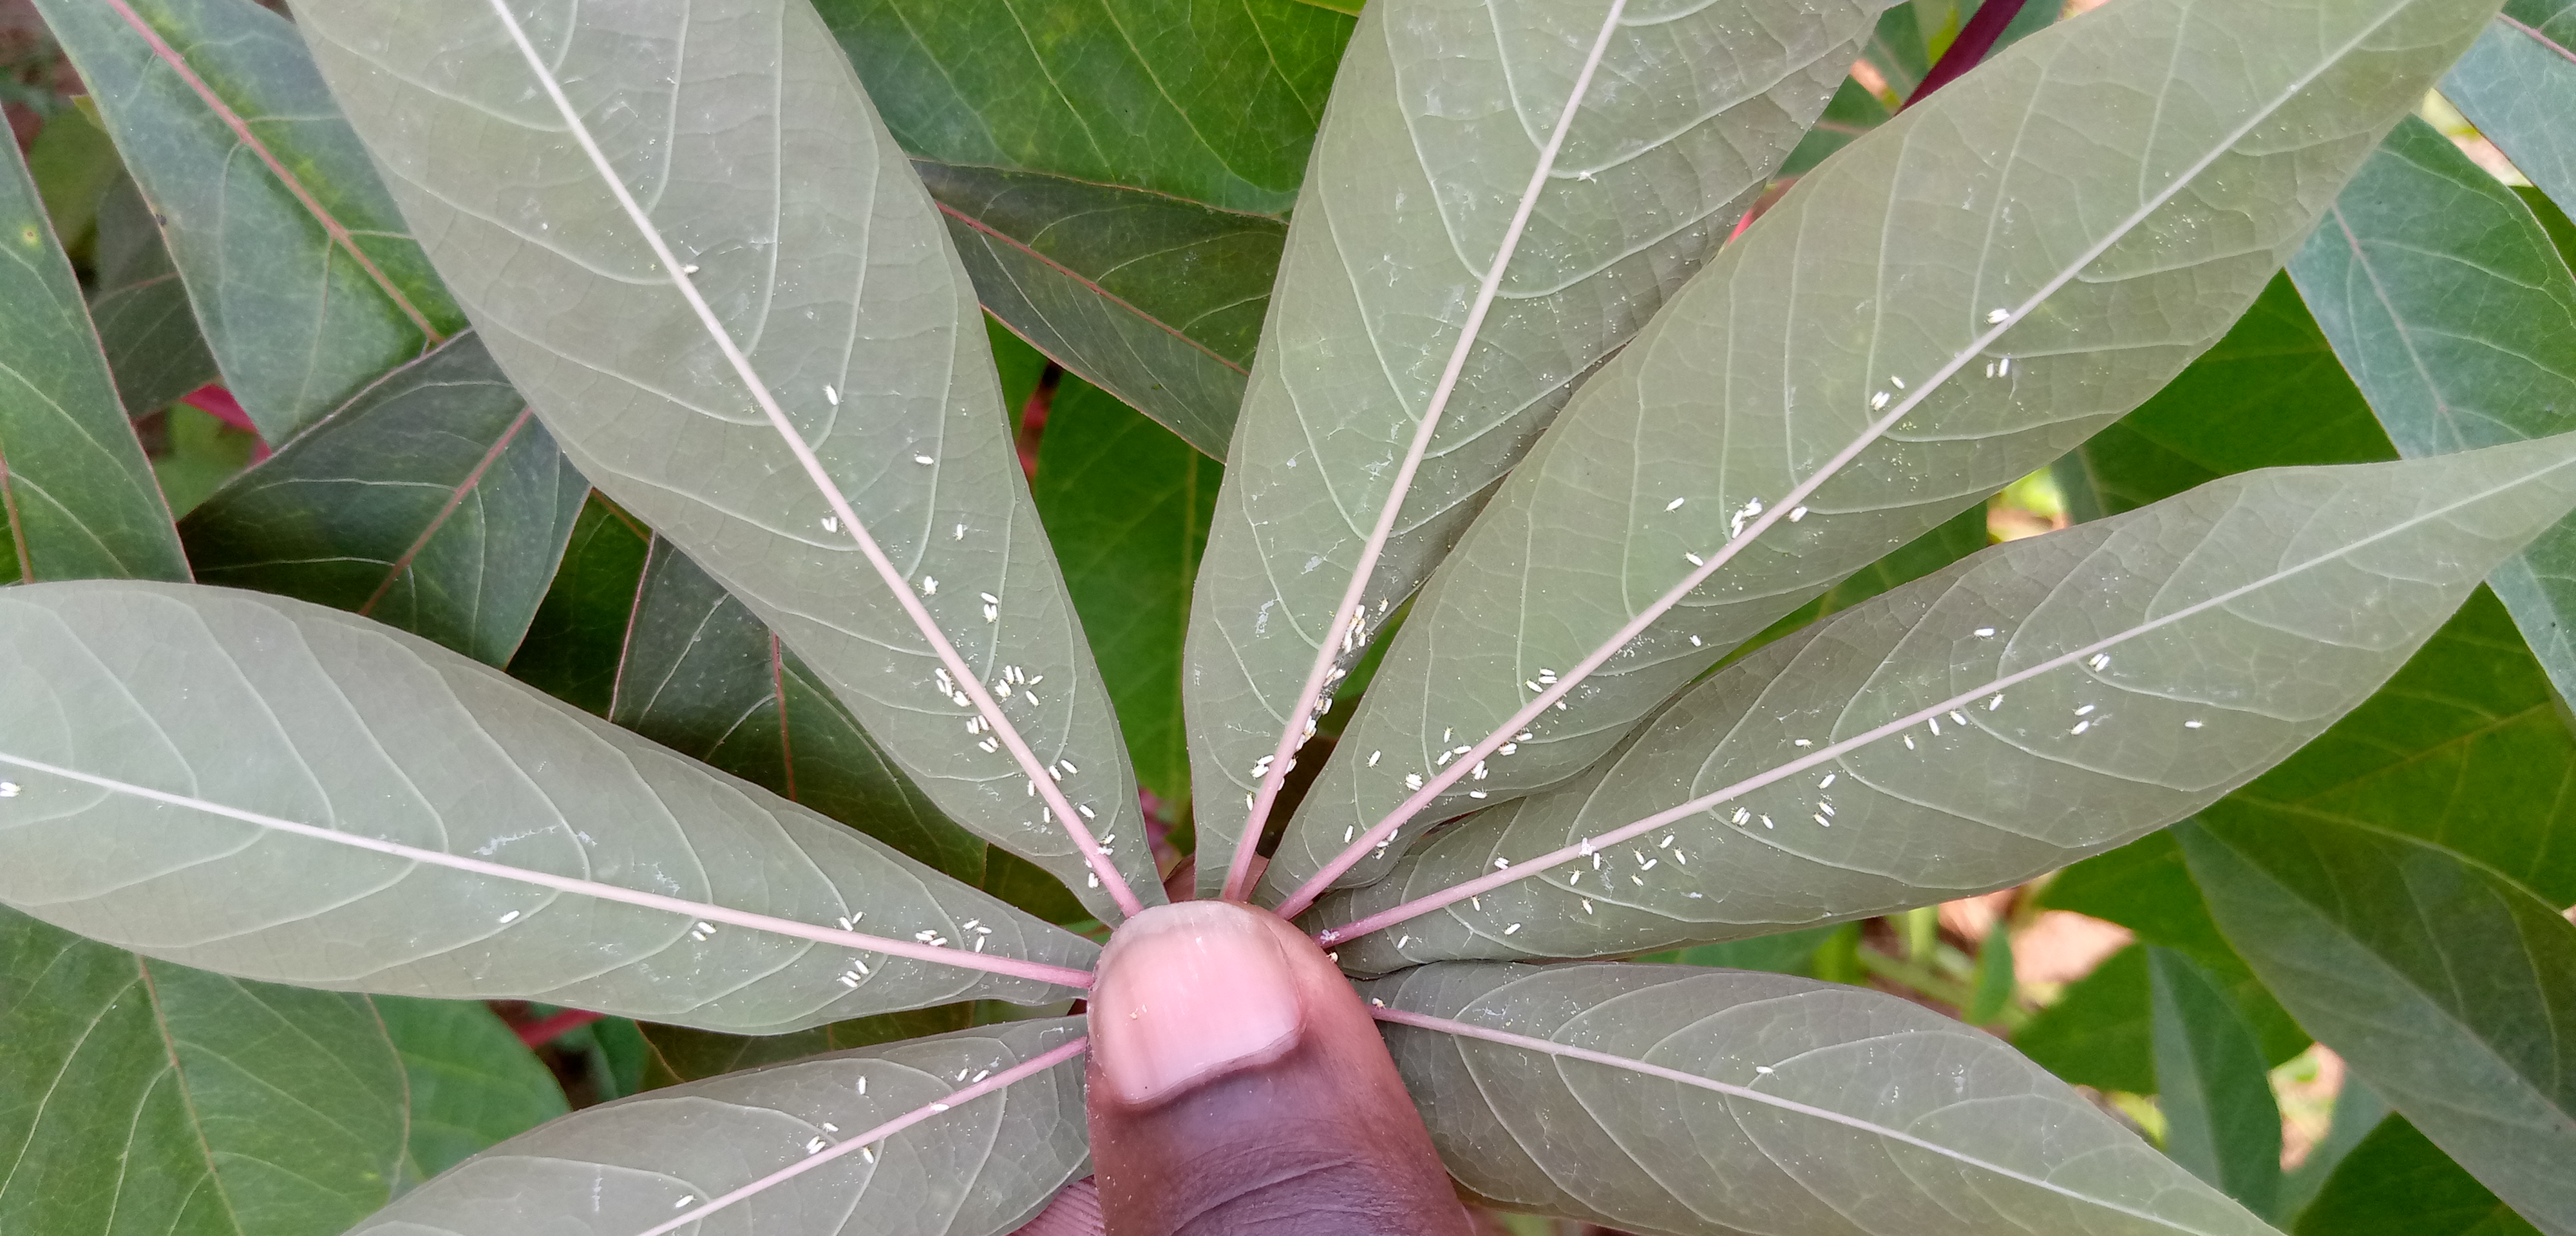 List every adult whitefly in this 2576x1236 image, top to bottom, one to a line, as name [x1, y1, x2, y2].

whitefly [1986, 308, 2005, 316]
whitefly [1989, 314, 2014, 323]
whitefly [1998, 357, 2009, 379]
whitefly [1985, 362, 1995, 379]
whitefly [1890, 374, 1908, 390]
whitefly [824, 383, 840, 406]
whitefly [1870, 391, 1891, 411]
whitefly [914, 455, 936, 465]
whitefly [1662, 494, 1685, 512]
whitefly [1743, 501, 1763, 515]
whitefly [1788, 505, 1811, 523]
whitefly [1730, 507, 1743, 527]
whitefly [829, 516, 838, 534]
whitefly [820, 517, 829, 532]
whitefly [1731, 520, 1745, 539]
whitefly [955, 522, 965, 541]
whitefly [1684, 550, 1705, 568]
whitefly [922, 575, 940, 597]
whitefly [980, 591, 1001, 603]
whitefly [1378, 596, 1390, 613]
whitefly [983, 603, 990, 623]
whitefly [990, 604, 999, 623]
whitefly [1354, 604, 1365, 620]
whitefly [1973, 626, 1996, 639]
whitefly [1358, 631, 1368, 648]
whitefly [1689, 634, 1703, 648]
whitefly [1343, 635, 1352, 654]
whitefly [2087, 652, 2111, 671]
whitefly [1005, 664, 1015, 684]
whitefly [1014, 664, 1026, 685]
whitefly [934, 666, 949, 681]
whitefly [1539, 667, 1558, 677]
whitefly [1333, 668, 1348, 681]
whitefly [1027, 673, 1047, 685]
whitefly [1539, 674, 1558, 684]
whitefly [1525, 677, 1539, 693]
whitefly [936, 679, 945, 696]
whitefly [944, 680, 953, 698]
whitefly [994, 683, 1007, 698]
whitefly [1024, 688, 1040, 709]
whitefly [1988, 693, 2006, 713]
whitefly [1322, 697, 1334, 716]
whitefly [1555, 699, 1569, 713]
whitefly [2072, 701, 2097, 717]
whitefly [1949, 710, 1967, 726]
whitefly [977, 713, 990, 731]
whitefly [1927, 715, 1940, 737]
whitefly [1305, 718, 1317, 736]
whitefly [2183, 718, 2204, 731]
whitefly [2069, 720, 2090, 735]
whitefly [1442, 725, 1452, 744]
whitefly [1515, 731, 1535, 741]
whitefly [1902, 733, 1915, 752]
whitefly [1793, 737, 1816, 749]
whitefly [978, 740, 994, 754]
whitefly [1452, 743, 1473, 754]
whitefly [1367, 745, 1383, 768]
whitefly [1436, 747, 1453, 766]
whitefly [1256, 754, 1275, 764]
whitefly [1285, 756, 1296, 777]
whitefly [1059, 758, 1082, 773]
whitefly [1250, 764, 1269, 776]
whitefly [1047, 765, 1063, 783]
whitefly [1817, 772, 1835, 788]
whitefly [1026, 778, 1037, 798]
whitefly [1, 782, 22, 791]
whitefly [1468, 789, 1488, 800]
whitefly [1, 790, 22, 799]
whitefly [1245, 792, 1255, 810]
whitefly [1817, 800, 1839, 818]
whitefly [1078, 804, 1096, 821]
whitefly [1730, 805, 1750, 827]
whitefly [1042, 805, 1052, 826]
whitefly [1759, 813, 1776, 830]
whitefly [1814, 814, 1831, 828]
whitefly [1343, 823, 1354, 843]
whitefly [1388, 828, 1399, 843]
whitefly [1103, 833, 1117, 846]
whitefly [1658, 833, 1675, 848]
whitefly [1376, 840, 1390, 848]
whitefly [1632, 847, 1644, 866]
whitefly [1374, 847, 1387, 860]
whitefly [1674, 848, 1690, 866]
whitefly [1593, 850, 1601, 872]
whitefly [1492, 855, 1513, 871]
whitefly [1642, 858, 1659, 870]
whitefly [1570, 868, 1580, 886]
whitefly [1086, 870, 1100, 890]
whitefly [1629, 875, 1644, 888]
whitefly [1472, 895, 1482, 913]
whitefly [1582, 899, 1594, 918]
whitefly [499, 908, 521, 924]
whitefly [850, 910, 865, 924]
whitefly [838, 915, 854, 932]
whitefly [962, 916, 980, 930]
whitefly [1502, 919, 1522, 938]
whitefly [696, 921, 719, 935]
whitefly [976, 924, 994, 936]
whitefly [690, 930, 706, 944]
whitefly [913, 933, 933, 942]
whitefly [1397, 933, 1410, 950]
whitefly [975, 935, 988, 953]
whitefly [931, 938, 949, 946]
whitefly [855, 958, 870, 975]
whitefly [845, 969, 862, 980]
whitefly [839, 975, 858, 989]
whitefly [1370, 996, 1385, 1009]
whitefly [956, 1067, 969, 1085]
whitefly [973, 1067, 991, 1083]
whitefly [857, 1072, 871, 1097]
whitefly [928, 1103, 951, 1112]
whitefly [823, 1119, 839, 1134]
whitefly [806, 1134, 819, 1147]
whitefly [811, 1139, 827, 1156]
whitefly [861, 1145, 877, 1165]
whitefly [674, 1193, 695, 1208]